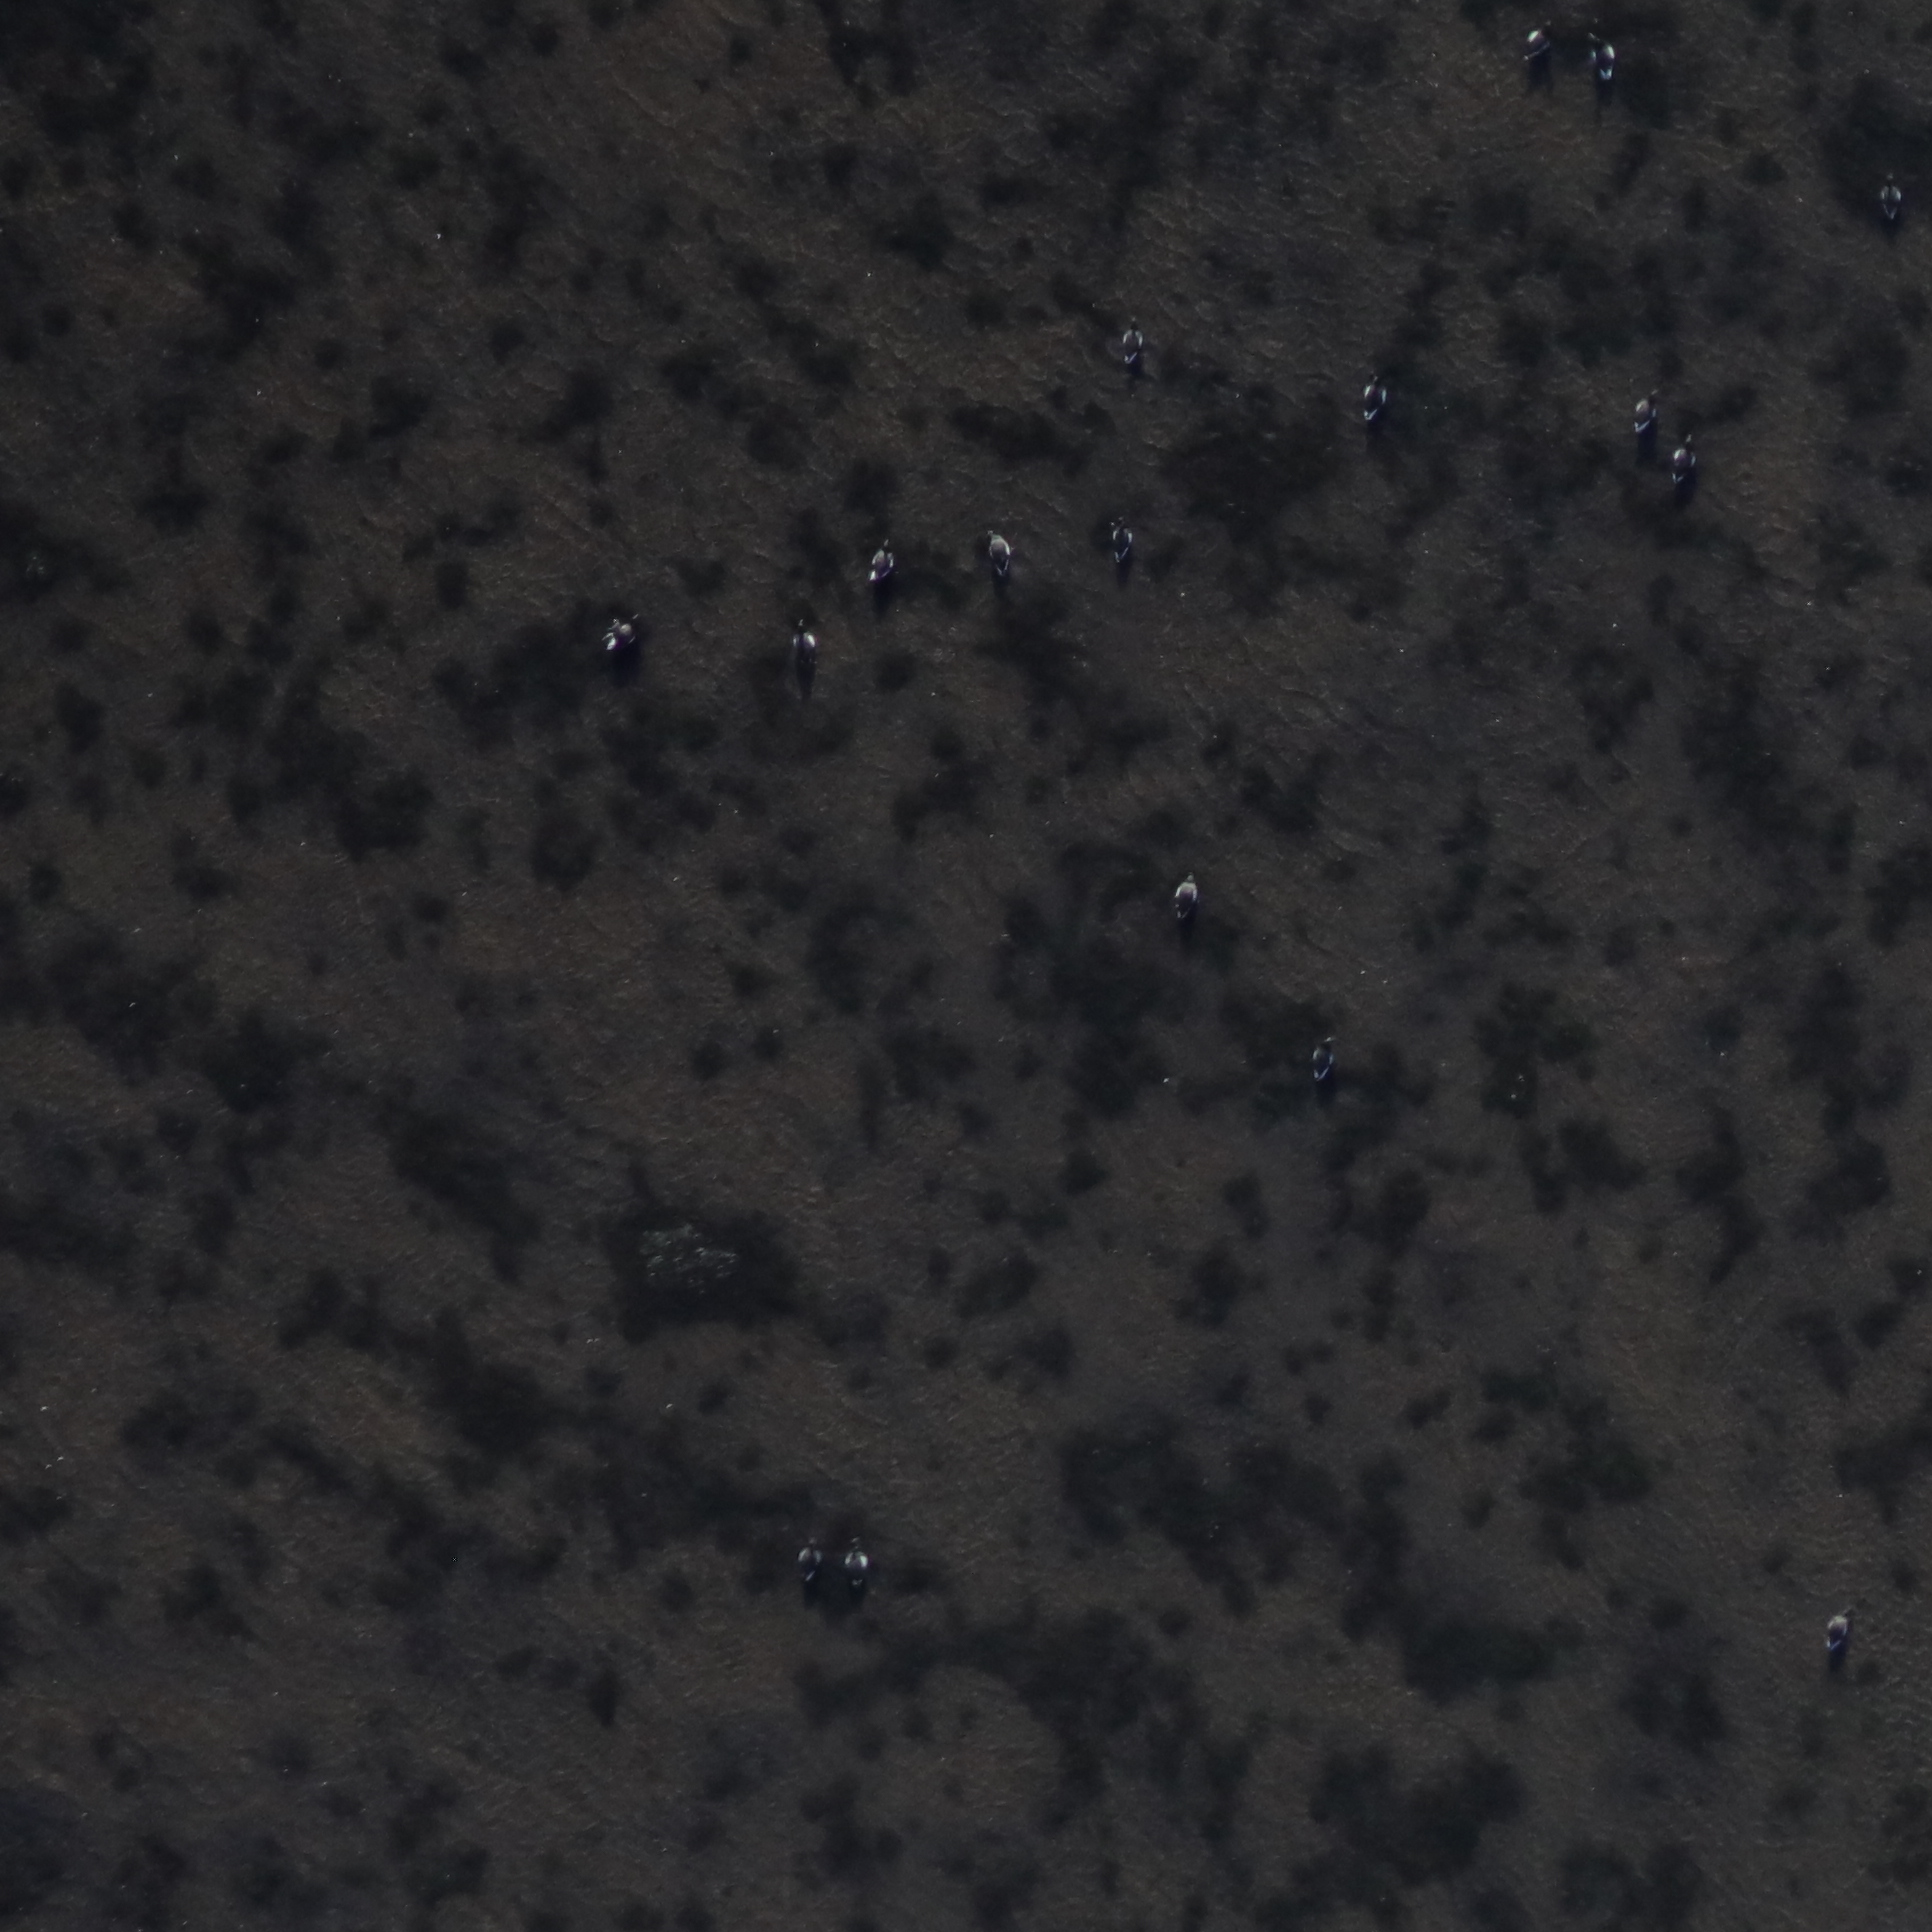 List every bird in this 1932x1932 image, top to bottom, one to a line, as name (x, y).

brant (1526, 28)
brant (1596, 55)
brant (1890, 201)
brant (1134, 346)
brant (1375, 397)
brant (1646, 414)
brant (1684, 458)
brant (1122, 535)
brant (986, 553)
brant (882, 564)
brant (622, 633)
brant (806, 644)
brant (1187, 898)
brant (1321, 1060)
brant (1233, 1335)
brant (807, 1556)
brant (854, 1562)
brant (1838, 1630)